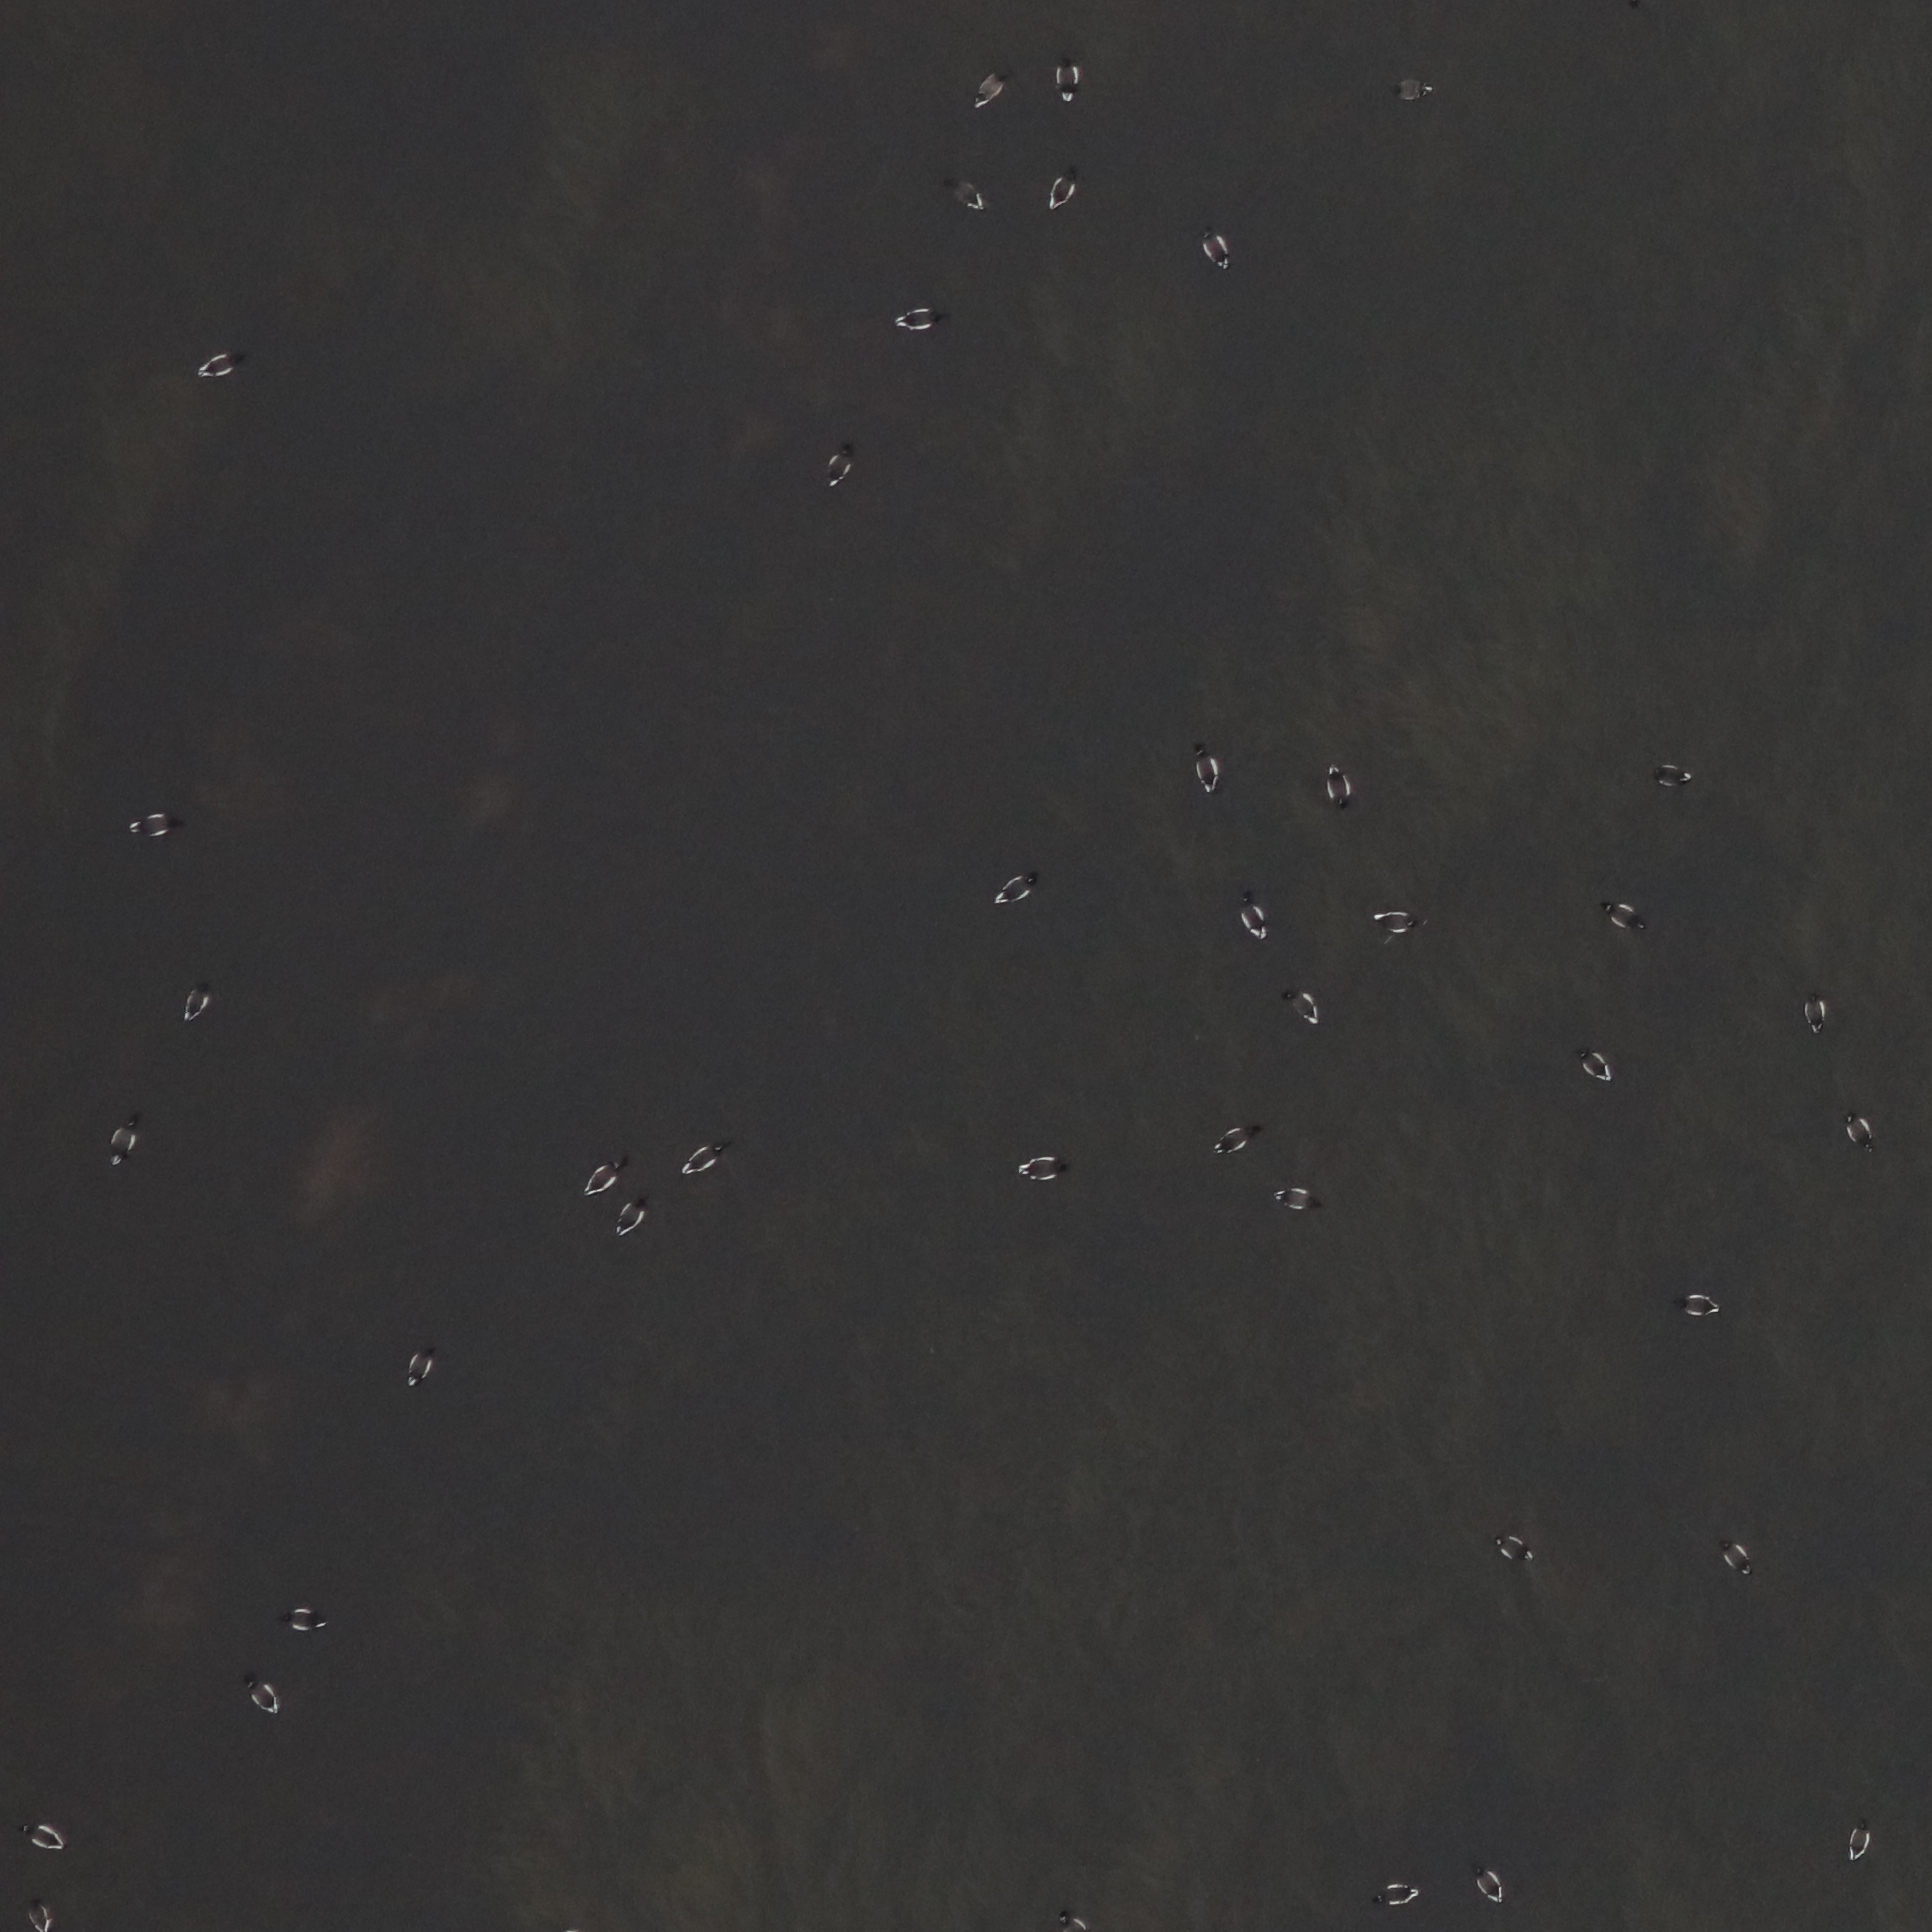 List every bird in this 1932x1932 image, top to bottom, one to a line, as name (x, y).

brant (1068, 79)
brant (989, 88)
brant (1414, 94)
brant (959, 188)
brant (1062, 191)
brant (1217, 249)
brant (920, 318)
brant (222, 360)
brant (841, 465)
brant (1207, 770)
brant (1673, 770)
brant (1339, 786)
brant (154, 819)
brant (1016, 890)
brant (1624, 916)
brant (1253, 918)
brant (1396, 922)
brant (198, 1004)
brant (1305, 1007)
brant (1813, 1013)
brant (1597, 1065)
brant (1860, 1131)
brant (125, 1139)
brant (1238, 1139)
brant (701, 1156)
brant (1043, 1168)
brant (605, 1179)
brant (1298, 1198)
brant (632, 1218)
brant (1698, 1297)
brant (421, 1367)
brant (1515, 1548)
brant (1737, 1559)
brant (299, 1620)
brant (262, 1696)
brant (43, 1838)
brant (1859, 1840)
brant (1490, 1884)
brant (1397, 1895)
brant (41, 1914)
brant (1077, 1931)